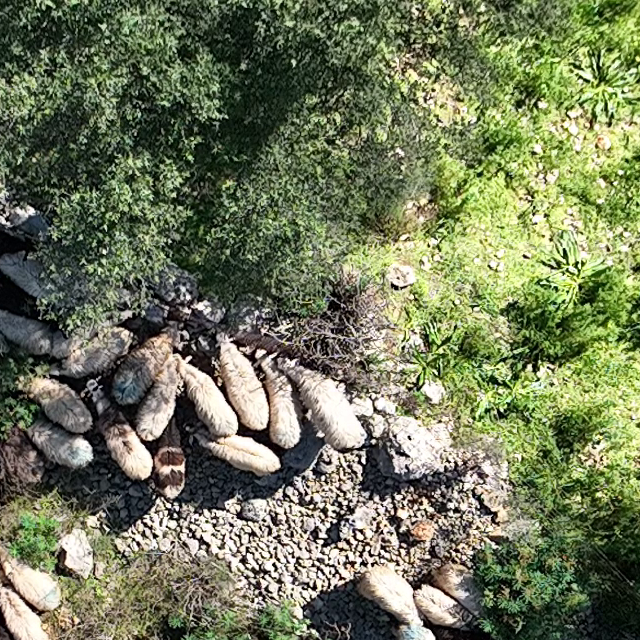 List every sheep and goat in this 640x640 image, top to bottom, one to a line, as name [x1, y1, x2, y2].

sheep [0, 220, 39, 258]
sheep [0, 254, 128, 302]
sheep [0, 285, 53, 357]
sheep [48, 311, 132, 357]
sheep [59, 320, 137, 379]
sheep [113, 324, 178, 404]
sheep [137, 331, 190, 441]
sheep [214, 331, 270, 431]
sheep [254, 348, 302, 449]
sheep [175, 354, 240, 436]
sheep [275, 356, 368, 451]
sheep [16, 376, 93, 434]
sheep [84, 378, 154, 482]
sheep [156, 415, 187, 498]
sheep [16, 419, 93, 468]
sheep [181, 421, 280, 475]
sheep [0, 436, 45, 482]
sheep [0, 540, 63, 613]
sheep [437, 564, 485, 619]
sheep [362, 565, 425, 627]
sheep [0, 571, 46, 639]
sheep [414, 584, 482, 631]
sheep [0, 610, 4, 639]
sheep [0, 614, 30, 639]
sheep [437, 624, 503, 639]
sheep [399, 625, 468, 639]